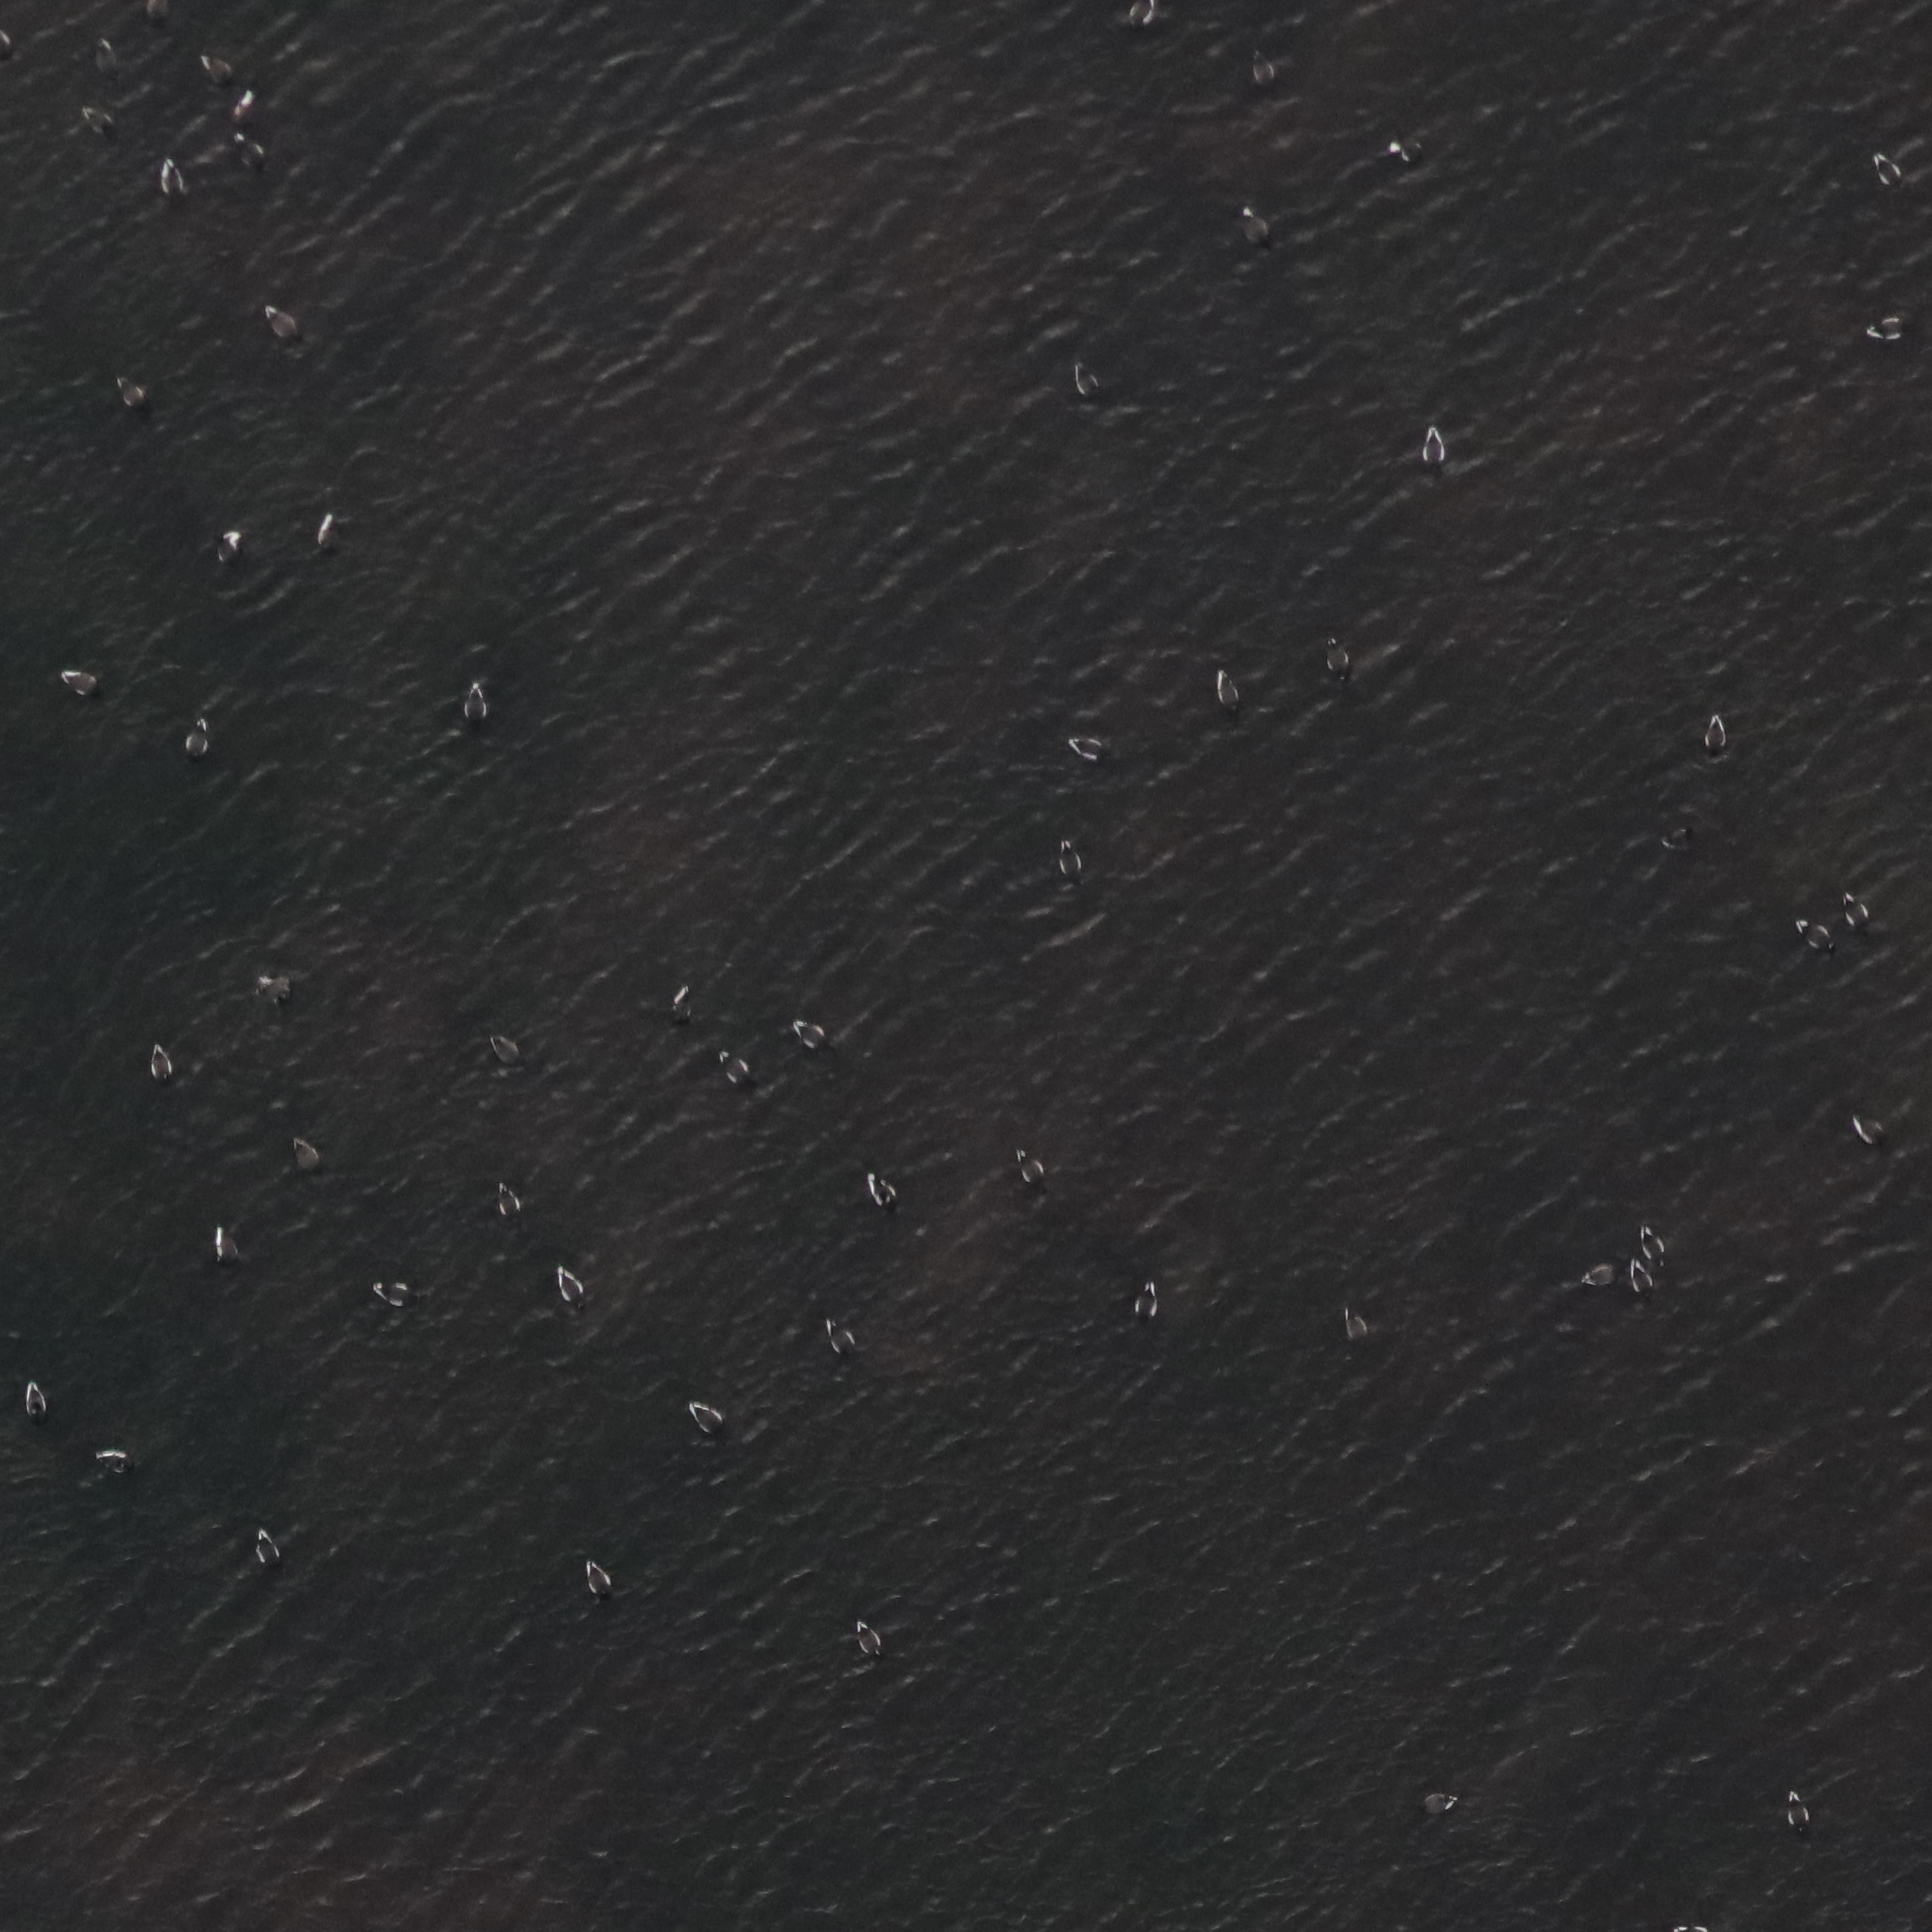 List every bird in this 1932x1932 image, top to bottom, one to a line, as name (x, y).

brant (157, 6)
brant (1144, 10)
brant (107, 61)
brant (220, 71)
brant (1264, 73)
brant (244, 108)
brant (104, 128)
brant (251, 147)
brant (1406, 152)
brant (1887, 174)
brant (171, 180)
brant (1256, 228)
brant (285, 327)
brant (1889, 328)
brant (1088, 382)
brant (132, 394)
brant (1435, 452)
brant (332, 535)
brant (227, 547)
brant (1337, 661)
brant (81, 682)
brant (1229, 690)
brant (476, 705)
brant (1716, 737)
brant (198, 742)
brant (1087, 747)
brant (1678, 839)
brant (1071, 863)
brant (1855, 912)
brant (1815, 936)
brant (276, 986)
brant (682, 1010)
brant (813, 1036)
brant (504, 1053)
brant (162, 1066)
brant (739, 1070)
brant (1870, 1132)
brant (308, 1157)
brant (1030, 1170)
brant (881, 1189)
brant (508, 1202)
brant (225, 1247)
brant (1654, 1248)
brant (1606, 1278)
brant (1643, 1280)
brant (571, 1288)
brant (395, 1293)
brant (1146, 1304)
brant (1354, 1326)
brant (842, 1340)
brant (36, 1401)
brant (709, 1420)
brant (112, 1460)
brant (267, 1549)
brant (599, 1581)
brant (867, 1641)
brant (1438, 1805)
brant (1797, 1811)